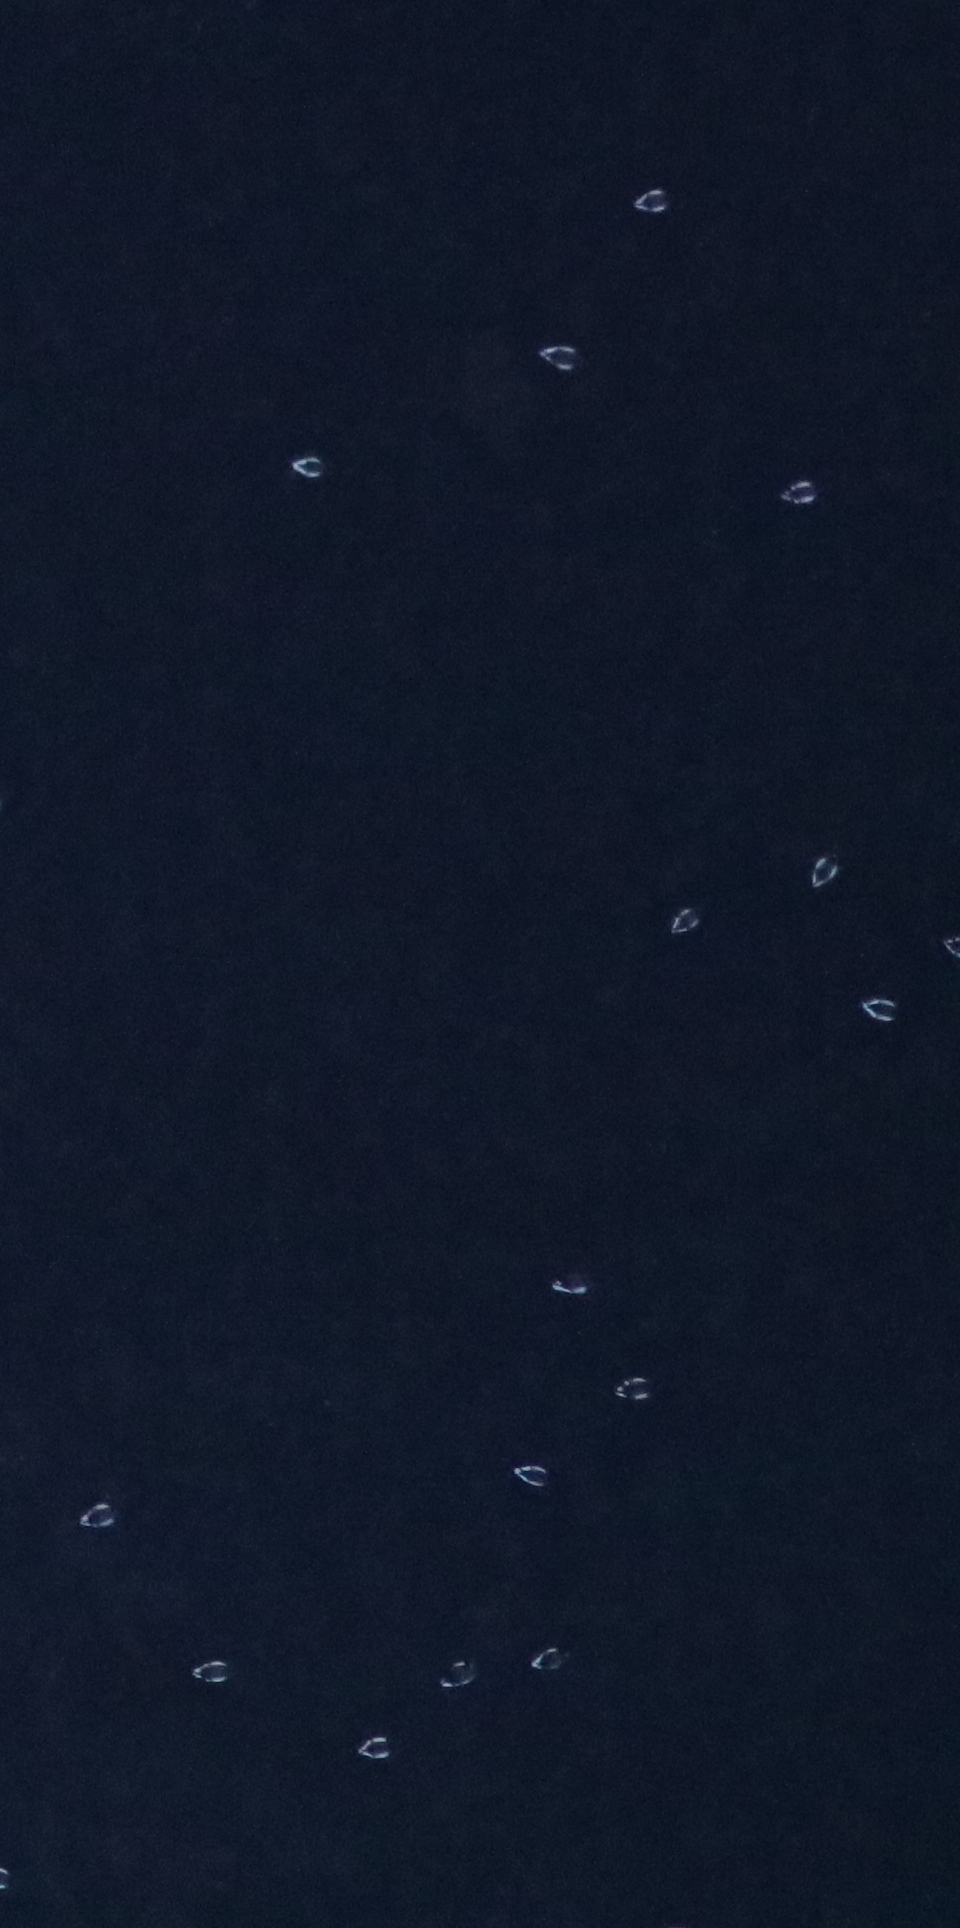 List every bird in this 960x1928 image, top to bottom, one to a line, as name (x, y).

brant (655, 200)
brant (562, 358)
brant (313, 465)
brant (800, 492)
brant (824, 867)
brant (687, 921)
brant (882, 1008)
brant (574, 1282)
brant (635, 1388)
brant (534, 1476)
brant (101, 1515)
brant (553, 1655)
brant (211, 1673)
brant (457, 1675)
brant (375, 1747)